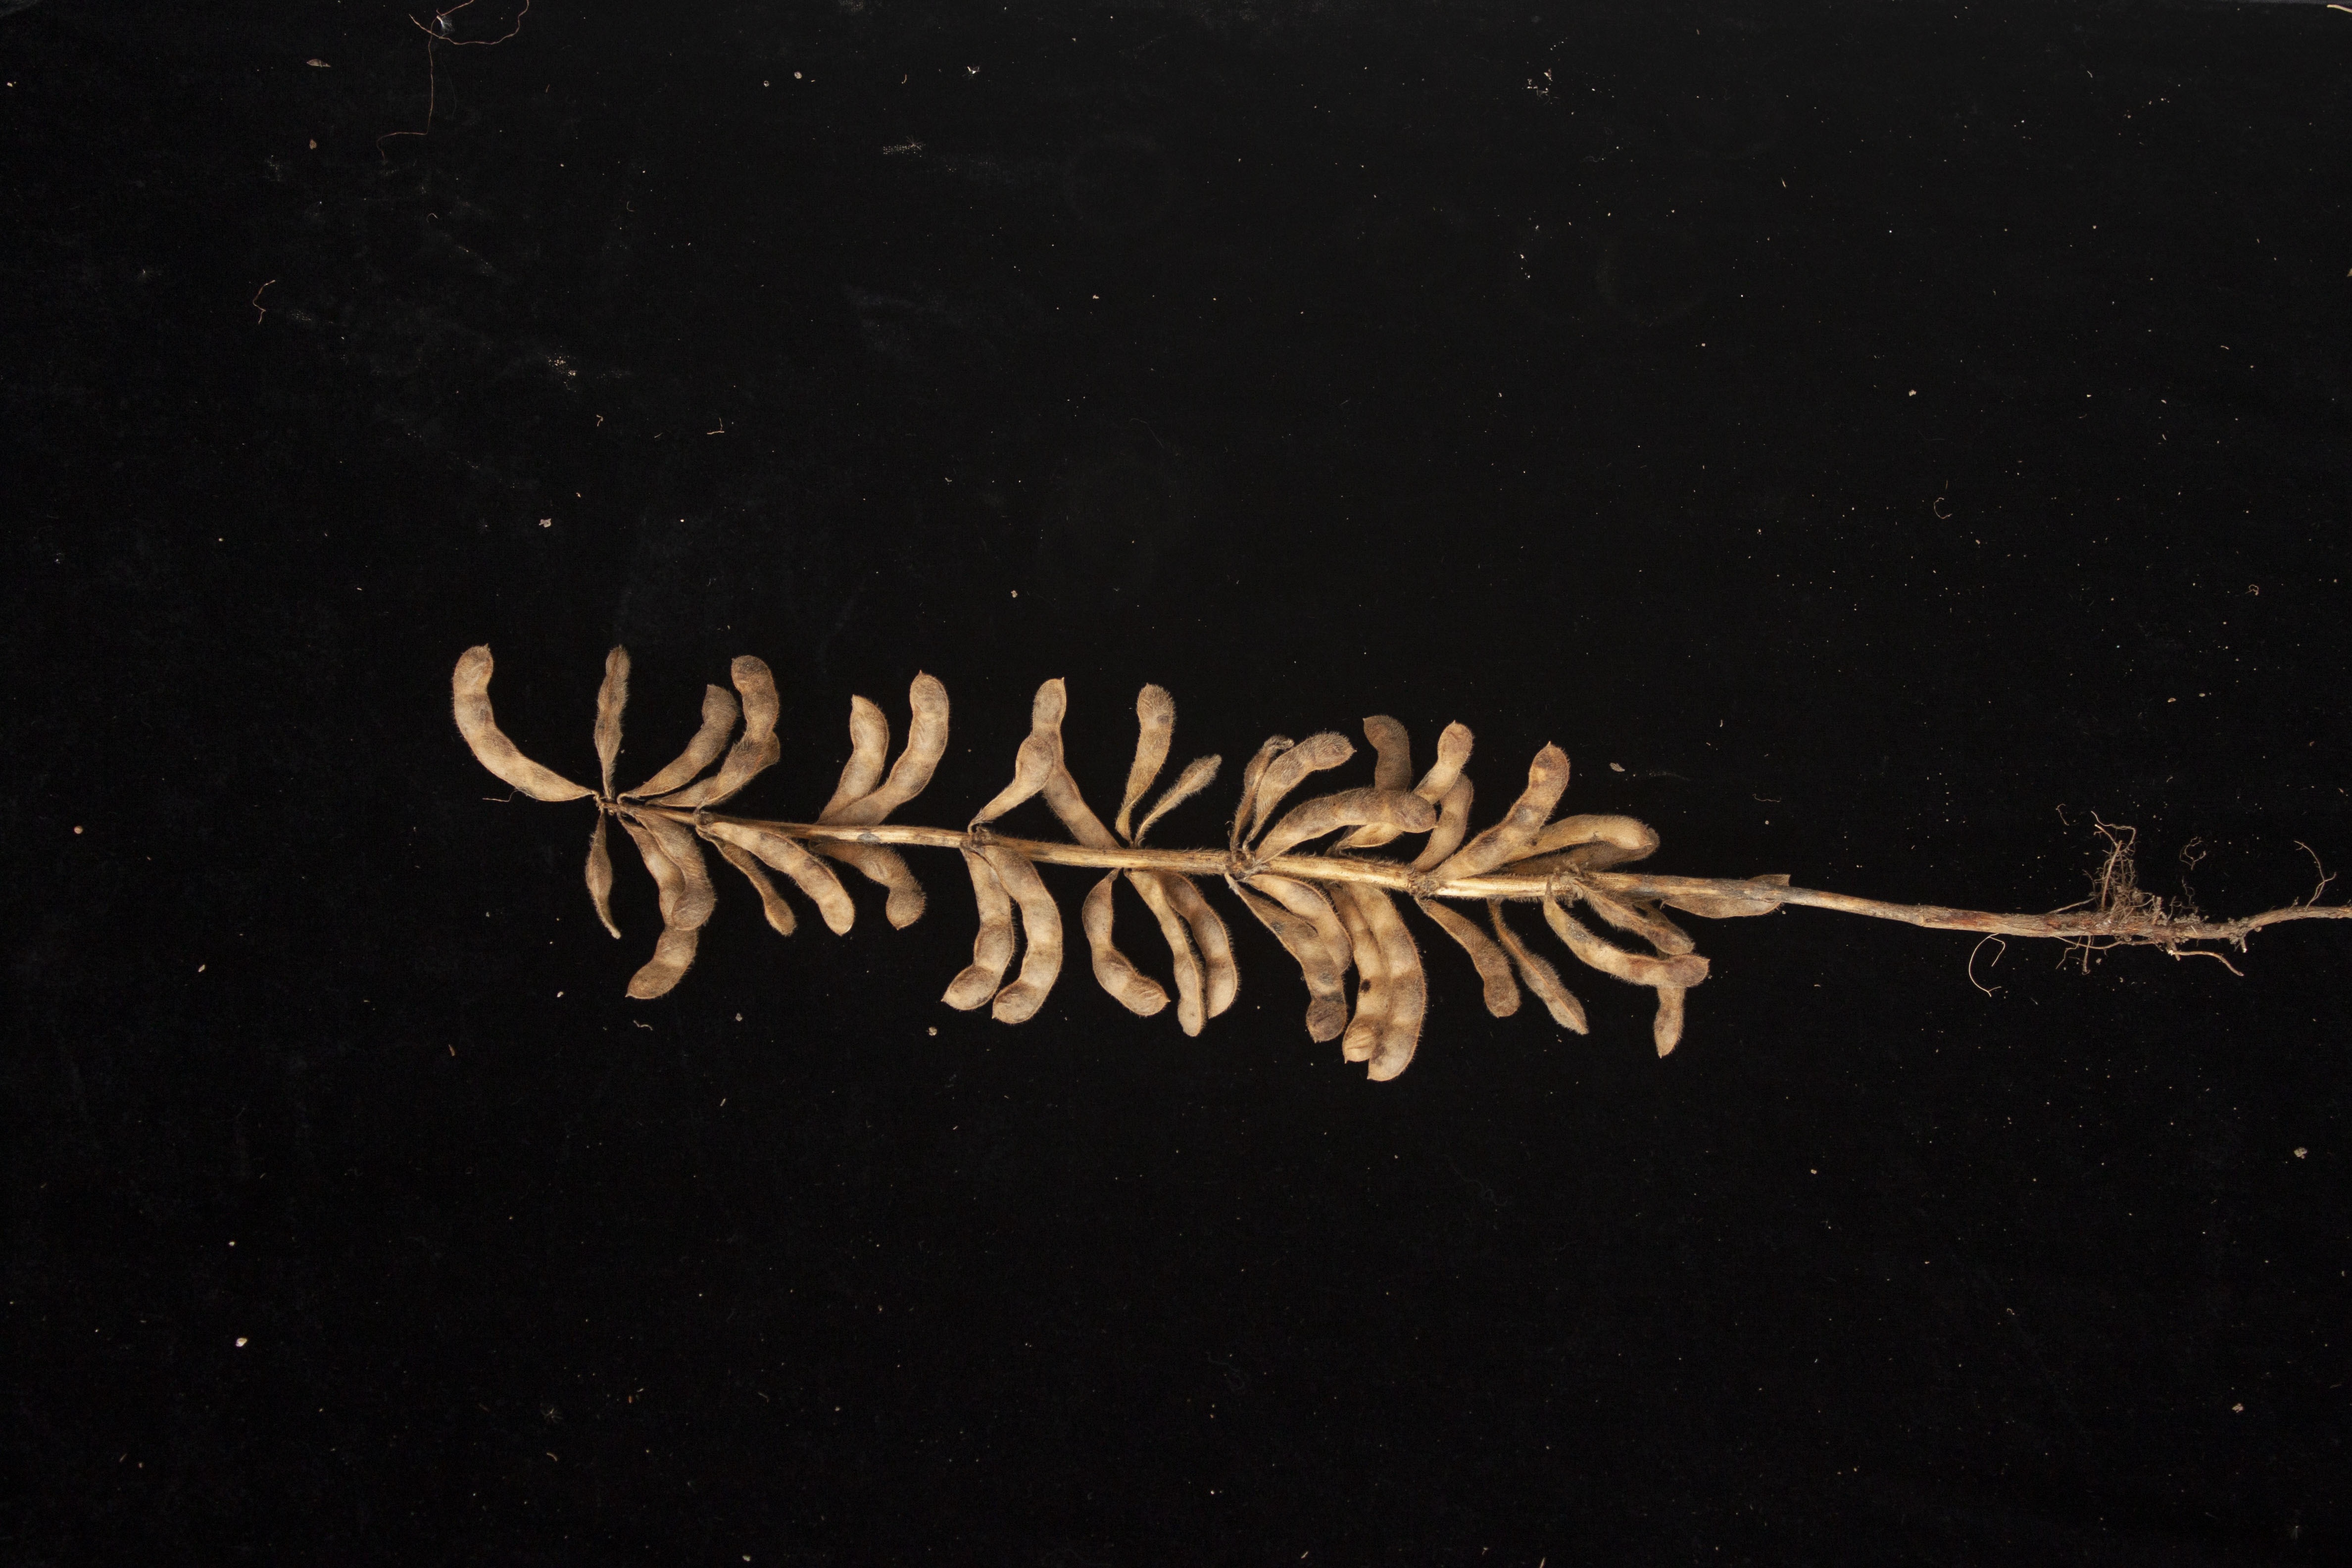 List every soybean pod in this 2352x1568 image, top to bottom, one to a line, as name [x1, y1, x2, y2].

soybean pod [451, 645, 590, 803]
soybean pod [595, 649, 630, 801]
soybean pod [699, 657, 776, 813]
soybean pod [828, 676, 952, 827]
soybean pod [1032, 677, 1123, 850]
soybean pod [1119, 685, 1172, 842]
soybean pod [621, 686, 738, 801]
soybean pod [821, 697, 889, 824]
soybean pod [1363, 717, 1412, 790]
soybean pod [1329, 721, 1472, 852]
soybean pod [972, 730, 1053, 828]
soybean pod [1248, 735, 1355, 840]
soybean pod [1424, 747, 1567, 883]
soybean pod [1141, 759, 1219, 837]
soybean pod [1410, 774, 1474, 873]
soybean pod [1256, 790, 1434, 865]
soybean pod [621, 811, 713, 932]
soybean pod [1503, 815, 1654, 866]
soybean pod [585, 819, 619, 939]
soybean pod [618, 820, 699, 1000]
soybean pod [700, 824, 853, 936]
soybean pod [1506, 831, 1659, 873]
soybean pod [806, 840, 925, 931]
soybean pod [713, 843, 795, 936]
soybean pod [981, 848, 1064, 1025]
soybean pod [943, 850, 1015, 1011]
soybean pod [1080, 870, 1167, 1017]
soybean pod [1126, 872, 1207, 1038]
soybean pod [1161, 873, 1239, 1019]
soybean pod [1241, 874, 1352, 976]
soybean pod [1665, 875, 1789, 920]
soybean pod [1577, 880, 1695, 956]
soybean pod [1339, 883, 1428, 1080]
soybean pod [1542, 888, 1709, 987]
soybean pod [1326, 889, 1390, 1064]
soybean pod [1238, 889, 1346, 1045]
soybean pod [1418, 899, 1518, 1020]
soybean pod [1492, 907, 1588, 1033]
soybean pod [1653, 987, 1685, 1058]